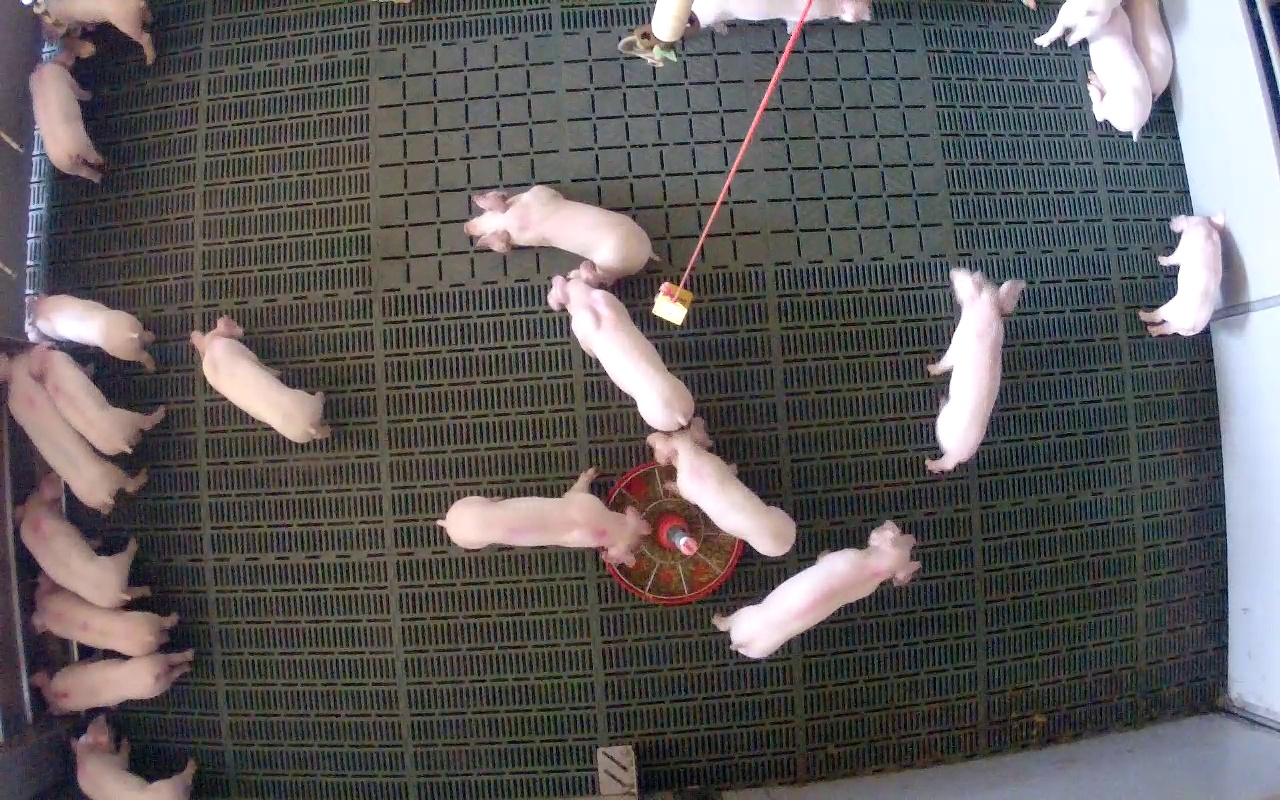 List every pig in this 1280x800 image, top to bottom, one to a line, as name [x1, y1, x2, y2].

pig [41, 0, 160, 69]
pig [691, 0, 874, 36]
pig [1122, 0, 1174, 103]
pig [1031, 2, 1124, 50]
pig [1085, 5, 1154, 141]
pig [28, 46, 108, 187]
pig [461, 186, 663, 290]
pig [1135, 210, 1226, 340]
pig [549, 260, 697, 431]
pig [924, 266, 1027, 477]
pig [24, 288, 159, 371]
pig [190, 315, 336, 446]
pig [23, 340, 169, 460]
pig [1, 349, 153, 518]
pig [648, 417, 800, 561]
pig [435, 468, 655, 571]
pig [15, 474, 154, 613]
pig [710, 520, 924, 657]
pig [27, 574, 182, 657]
pig [29, 650, 194, 714]
pig [68, 716, 196, 799]